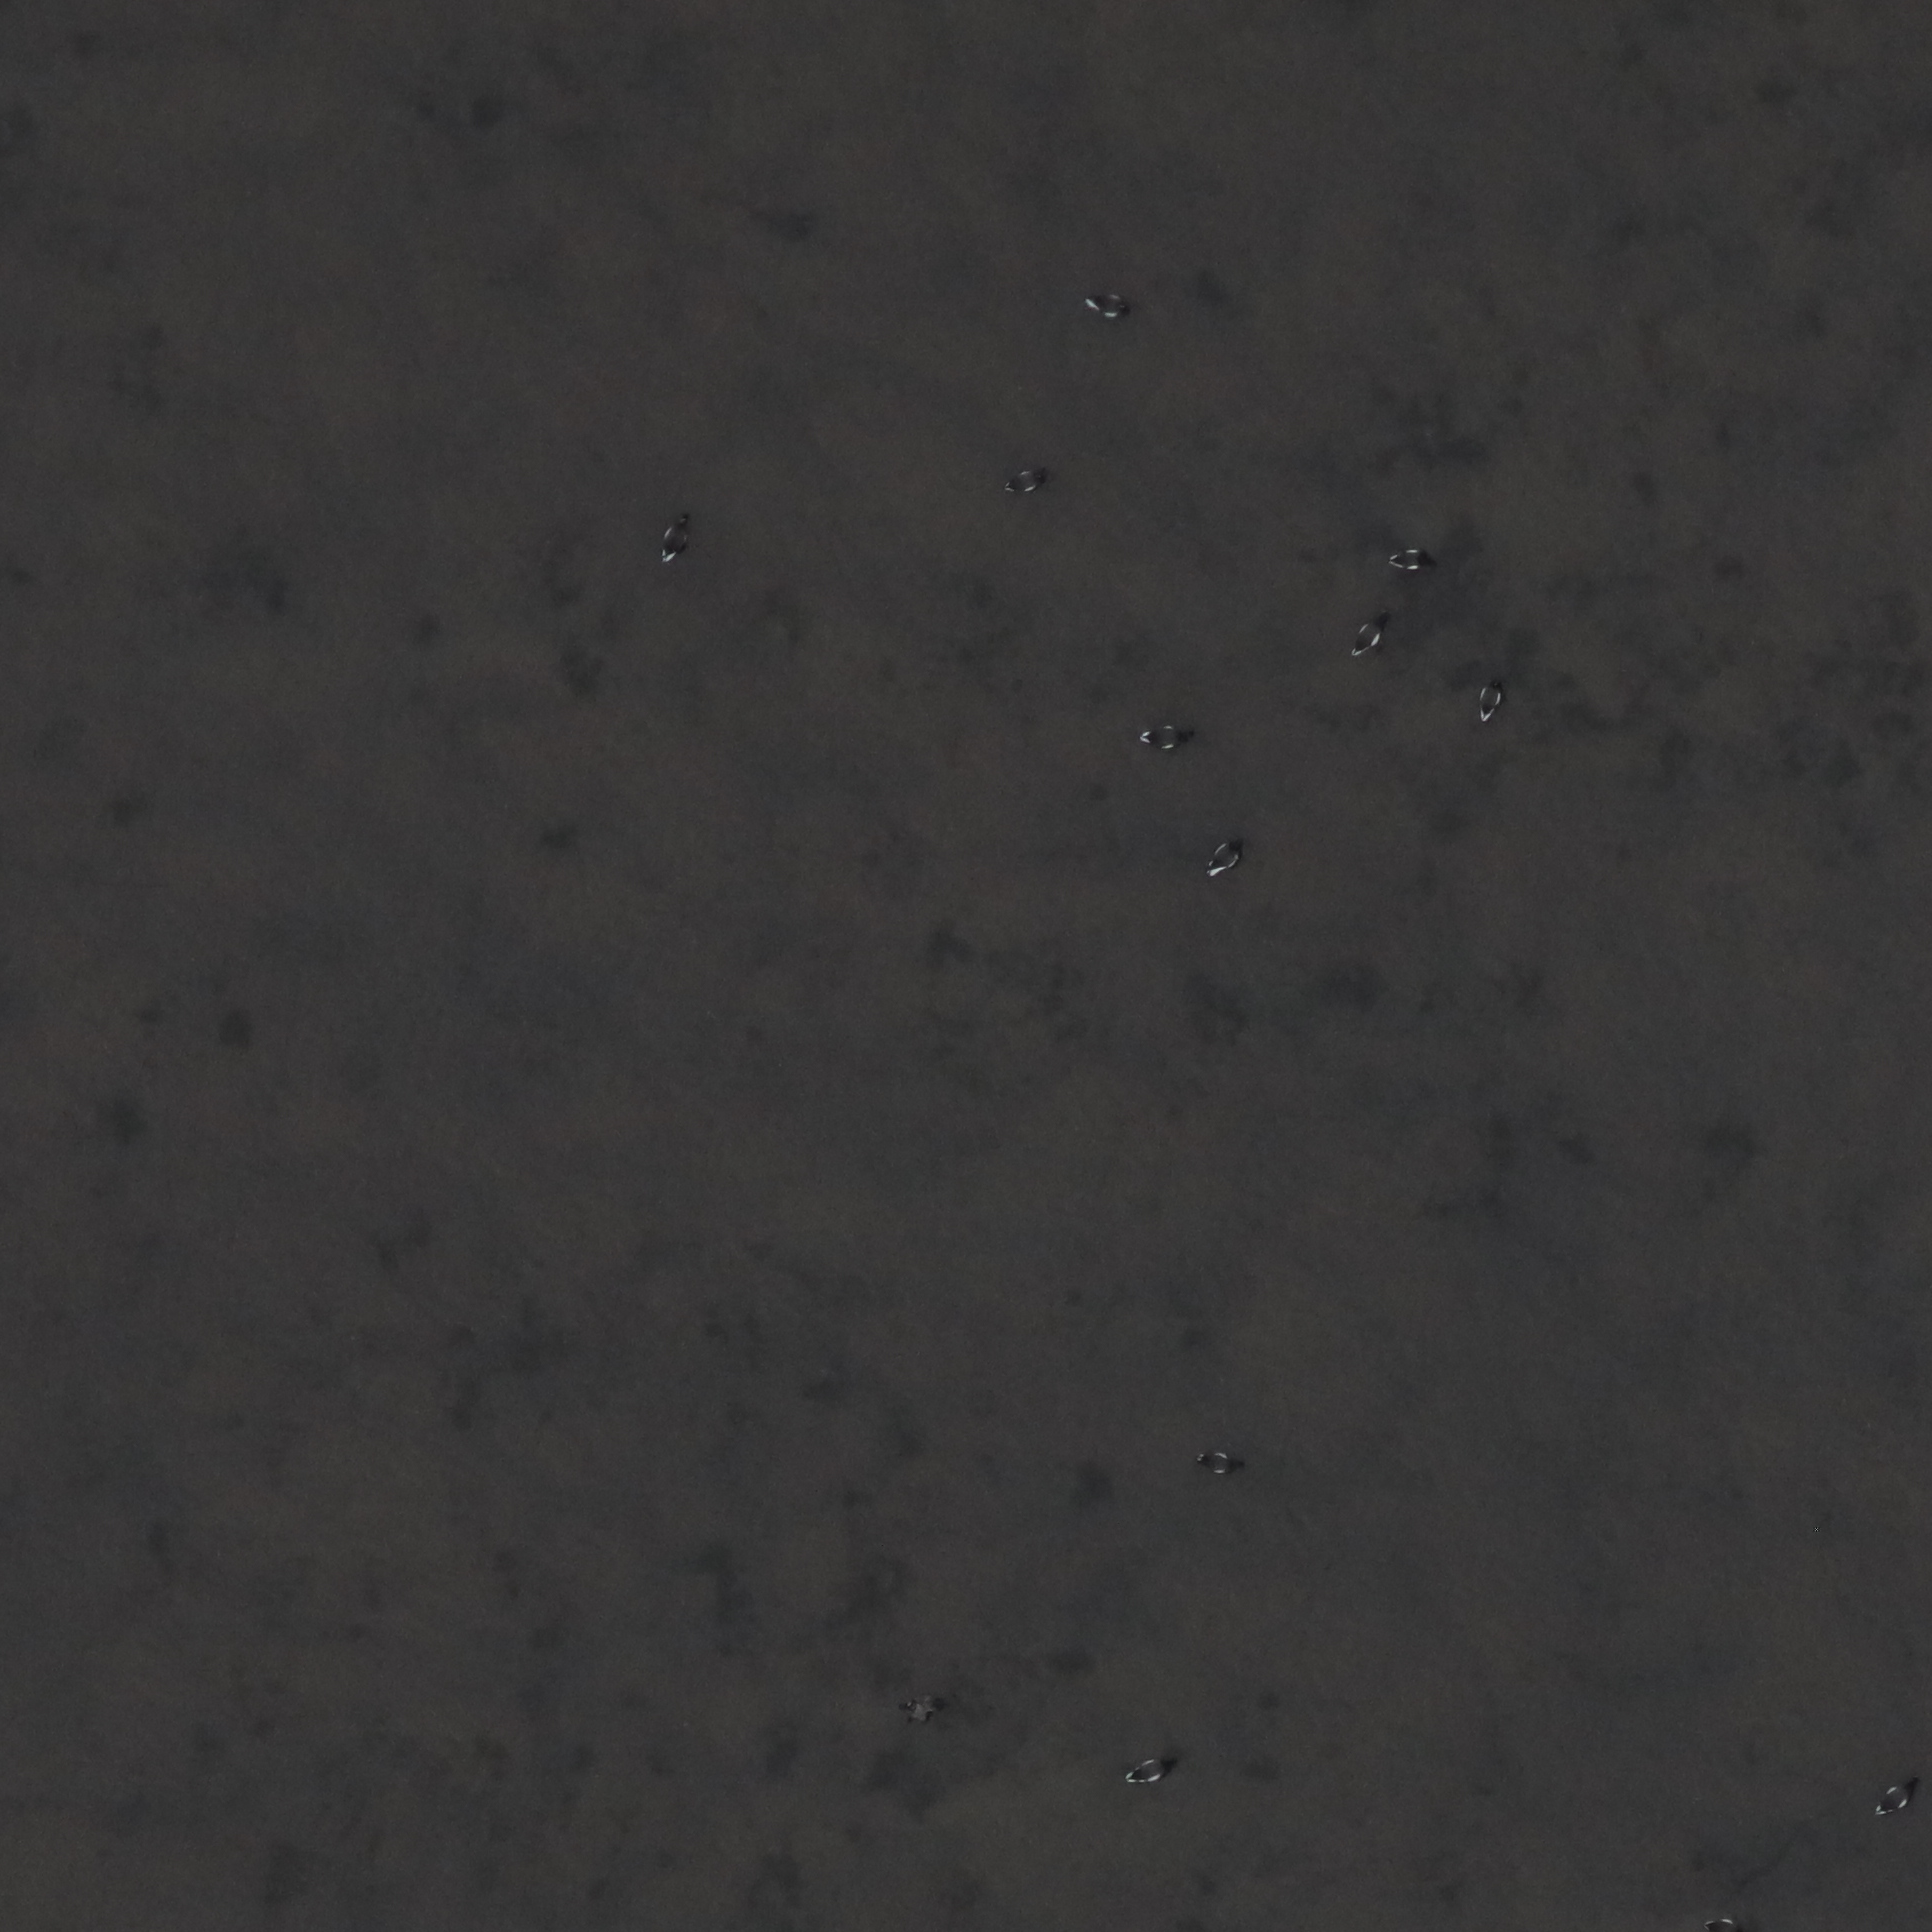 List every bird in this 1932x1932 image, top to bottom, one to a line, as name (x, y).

brant (1107, 303)
brant (1031, 465)
brant (677, 541)
brant (1402, 551)
brant (1367, 638)
brant (1489, 700)
brant (1164, 731)
brant (1223, 857)
brant (1216, 1460)
brant (927, 1702)
brant (1150, 1769)
brant (1896, 1798)
brant (1732, 1923)